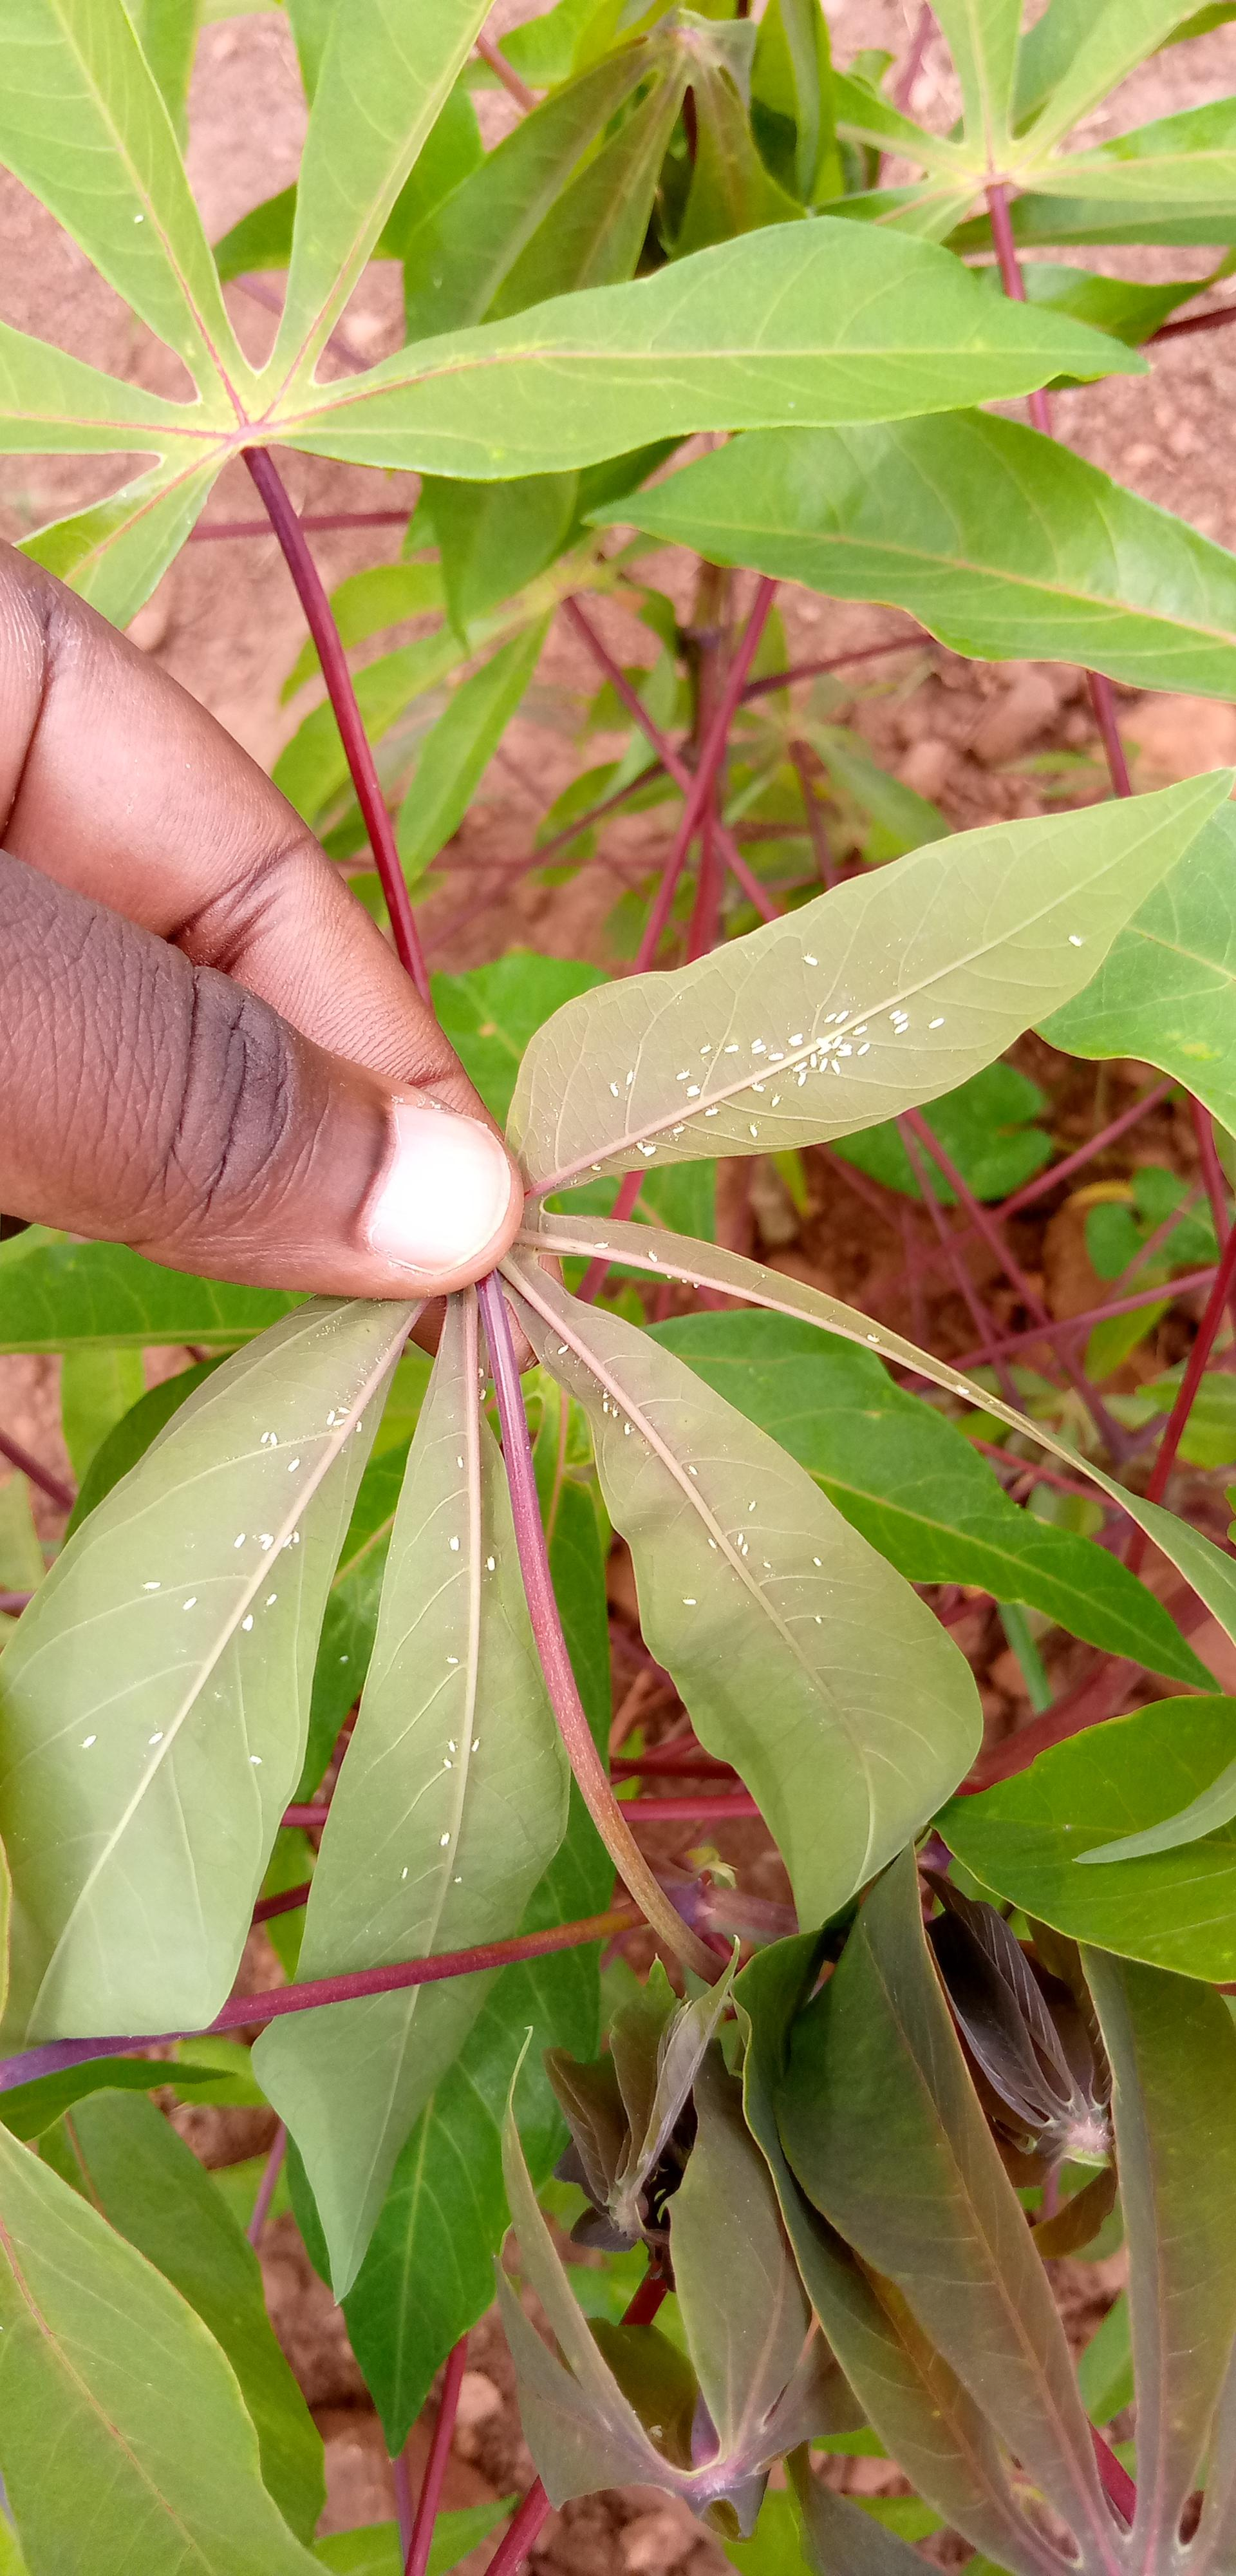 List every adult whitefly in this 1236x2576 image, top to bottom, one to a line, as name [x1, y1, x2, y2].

whitefly [129, 211, 149, 228]
whitefly [1066, 934, 1083, 949]
whitefly [800, 953, 819, 968]
whitefly [888, 1009, 903, 1022]
whitefly [834, 1010, 851, 1025]
whitefly [894, 1012, 910, 1027]
whitefly [823, 1012, 838, 1024]
whitefly [926, 1016, 946, 1031]
whitefly [893, 1021, 910, 1036]
whitefly [852, 1025, 869, 1038]
whitefly [787, 1032, 803, 1044]
whitefly [831, 1035, 843, 1050]
whitefly [750, 1037, 763, 1050]
whitefly [815, 1037, 829, 1047]
whitefly [791, 1039, 804, 1048]
whitefly [721, 1041, 742, 1055]
whitefly [856, 1041, 872, 1057]
whitefly [699, 1042, 713, 1056]
whitefly [751, 1043, 767, 1057]
whitefly [838, 1043, 854, 1050]
whitefly [818, 1045, 834, 1056]
whitefly [835, 1050, 853, 1057]
whitefly [808, 1051, 818, 1069]
whitefly [768, 1052, 785, 1063]
whitefly [818, 1057, 830, 1074]
whitefly [830, 1058, 843, 1077]
whitefly [791, 1061, 809, 1074]
whitefly [624, 1068, 634, 1087]
whitefly [675, 1068, 693, 1083]
whitefly [797, 1070, 809, 1088]
whitefly [608, 1081, 620, 1099]
whitefly [749, 1081, 766, 1094]
whitefly [686, 1084, 698, 1093]
whitefly [687, 1088, 702, 1099]
whitefly [770, 1092, 783, 1109]
whitefly [704, 1106, 721, 1119]
whitefly [748, 1122, 759, 1139]
whitefly [671, 1124, 686, 1135]
whitefly [635, 1140, 644, 1151]
whitefly [641, 1146, 655, 1154]
whitefly [644, 1146, 658, 1158]
whitefly [590, 1164, 604, 1173]
whitefly [591, 1240, 610, 1250]
whitefly [644, 1249, 660, 1264]
whitefly [665, 1274, 672, 1280]
whitefly [680, 1278, 688, 1285]
whitefly [692, 1282, 700, 1290]
whitefly [865, 1332, 881, 1345]
whitefly [556, 1341, 571, 1356]
whitefly [478, 1366, 487, 1379]
whitefly [955, 1383, 970, 1396]
whitefly [478, 1388, 487, 1401]
whitefly [601, 1390, 612, 1399]
whitefly [601, 1400, 610, 1414]
whitefly [336, 1405, 352, 1416]
whitefly [611, 1408, 619, 1419]
whitefly [324, 1408, 336, 1427]
whitefly [333, 1417, 347, 1429]
whitefly [355, 1419, 364, 1435]
whitefly [623, 1421, 633, 1437]
whitefly [258, 1430, 270, 1444]
whitefly [270, 1431, 278, 1447]
whitefly [455, 1454, 467, 1470]
whitefly [286, 1455, 301, 1473]
whitefly [686, 1463, 700, 1477]
whitefly [746, 1499, 758, 1512]
whitefly [292, 1529, 301, 1545]
whitefly [232, 1531, 248, 1549]
whitefly [257, 1533, 270, 1544]
whitefly [736, 1533, 745, 1546]
whitefly [282, 1533, 293, 1549]
whitefly [261, 1535, 275, 1551]
whitefly [454, 1535, 461, 1553]
whitefly [449, 1537, 455, 1551]
whitefly [706, 1537, 718, 1550]
whitefly [741, 1542, 750, 1557]
whitefly [811, 1554, 824, 1568]
whitefly [489, 1555, 497, 1572]
whitefly [486, 1557, 492, 1572]
whitefly [761, 1560, 772, 1571]
whitefly [141, 1579, 162, 1592]
whitefly [265, 1591, 279, 1608]
whitefly [180, 1594, 199, 1613]
whitefly [680, 1596, 698, 1607]
whitefly [241, 1612, 254, 1633]
whitefly [813, 1614, 824, 1625]
whitefly [336, 1653, 352, 1665]
whitefly [444, 1655, 462, 1665]
whitefly [147, 1728, 165, 1745]
whitefly [77, 1732, 99, 1751]
whitefly [469, 1734, 482, 1755]
whitefly [445, 1738, 458, 1754]
whitefly [249, 1753, 266, 1766]
whitefly [442, 1757, 454, 1771]
whitefly [445, 1831, 451, 1846]
whitefly [440, 1833, 446, 1846]
whitefly [399, 1864, 410, 1880]
whitefly [453, 1875, 464, 1884]